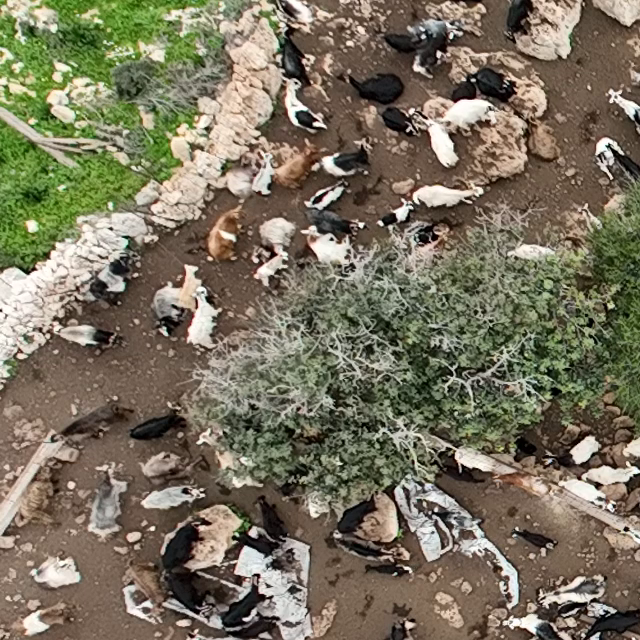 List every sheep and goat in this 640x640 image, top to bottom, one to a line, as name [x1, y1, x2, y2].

goat [503, 0, 535, 43]
goat [274, 1, 313, 22]
goat [408, 19, 459, 38]
goat [275, 23, 313, 86]
goat [380, 31, 427, 53]
goat [413, 36, 447, 78]
goat [474, 68, 518, 100]
goat [631, 68, 639, 92]
goat [336, 71, 405, 104]
goat [451, 74, 475, 105]
goat [285, 78, 327, 133]
goat [607, 89, 639, 137]
goat [443, 100, 492, 134]
goat [381, 107, 421, 136]
goat [412, 109, 458, 168]
goat [594, 135, 625, 179]
goat [322, 136, 371, 176]
goat [272, 137, 322, 187]
goat [605, 142, 639, 182]
goat [253, 152, 271, 194]
goat [304, 179, 347, 209]
goat [414, 182, 483, 207]
goat [375, 199, 413, 228]
goat [208, 202, 244, 262]
goat [303, 210, 368, 231]
goat [250, 218, 296, 261]
goat [399, 220, 430, 246]
goat [298, 225, 353, 265]
goat [408, 228, 453, 267]
goat [508, 244, 555, 260]
goat [91, 248, 139, 307]
goat [254, 251, 287, 289]
goat [181, 265, 200, 310]
goat [152, 283, 183, 337]
goat [186, 287, 222, 347]
goat [50, 324, 120, 347]
goat [128, 401, 182, 441]
goat [50, 402, 132, 443]
goat [197, 429, 264, 489]
goat [541, 430, 602, 464]
goat [623, 436, 639, 456]
goat [436, 447, 491, 483]
goat [141, 454, 201, 485]
goat [580, 461, 639, 485]
goat [87, 463, 127, 537]
goat [491, 472, 551, 497]
goat [558, 479, 615, 513]
goat [141, 485, 206, 508]
goat [255, 493, 288, 543]
goat [335, 493, 378, 532]
goat [163, 516, 211, 566]
goat [618, 524, 639, 551]
goat [511, 527, 558, 550]
goat [332, 529, 395, 563]
goat [231, 530, 275, 556]
goat [30, 557, 79, 589]
goat [126, 559, 169, 625]
goat [364, 563, 412, 577]
goat [166, 565, 214, 616]
goat [536, 574, 605, 609]
goat [221, 575, 260, 627]
goat [22, 602, 65, 638]
goat [556, 603, 588, 629]
goat [584, 609, 639, 638]
goat [503, 615, 566, 639]
goat [383, 616, 418, 639]
goat [226, 620, 274, 639]
goat [186, 629, 264, 639]